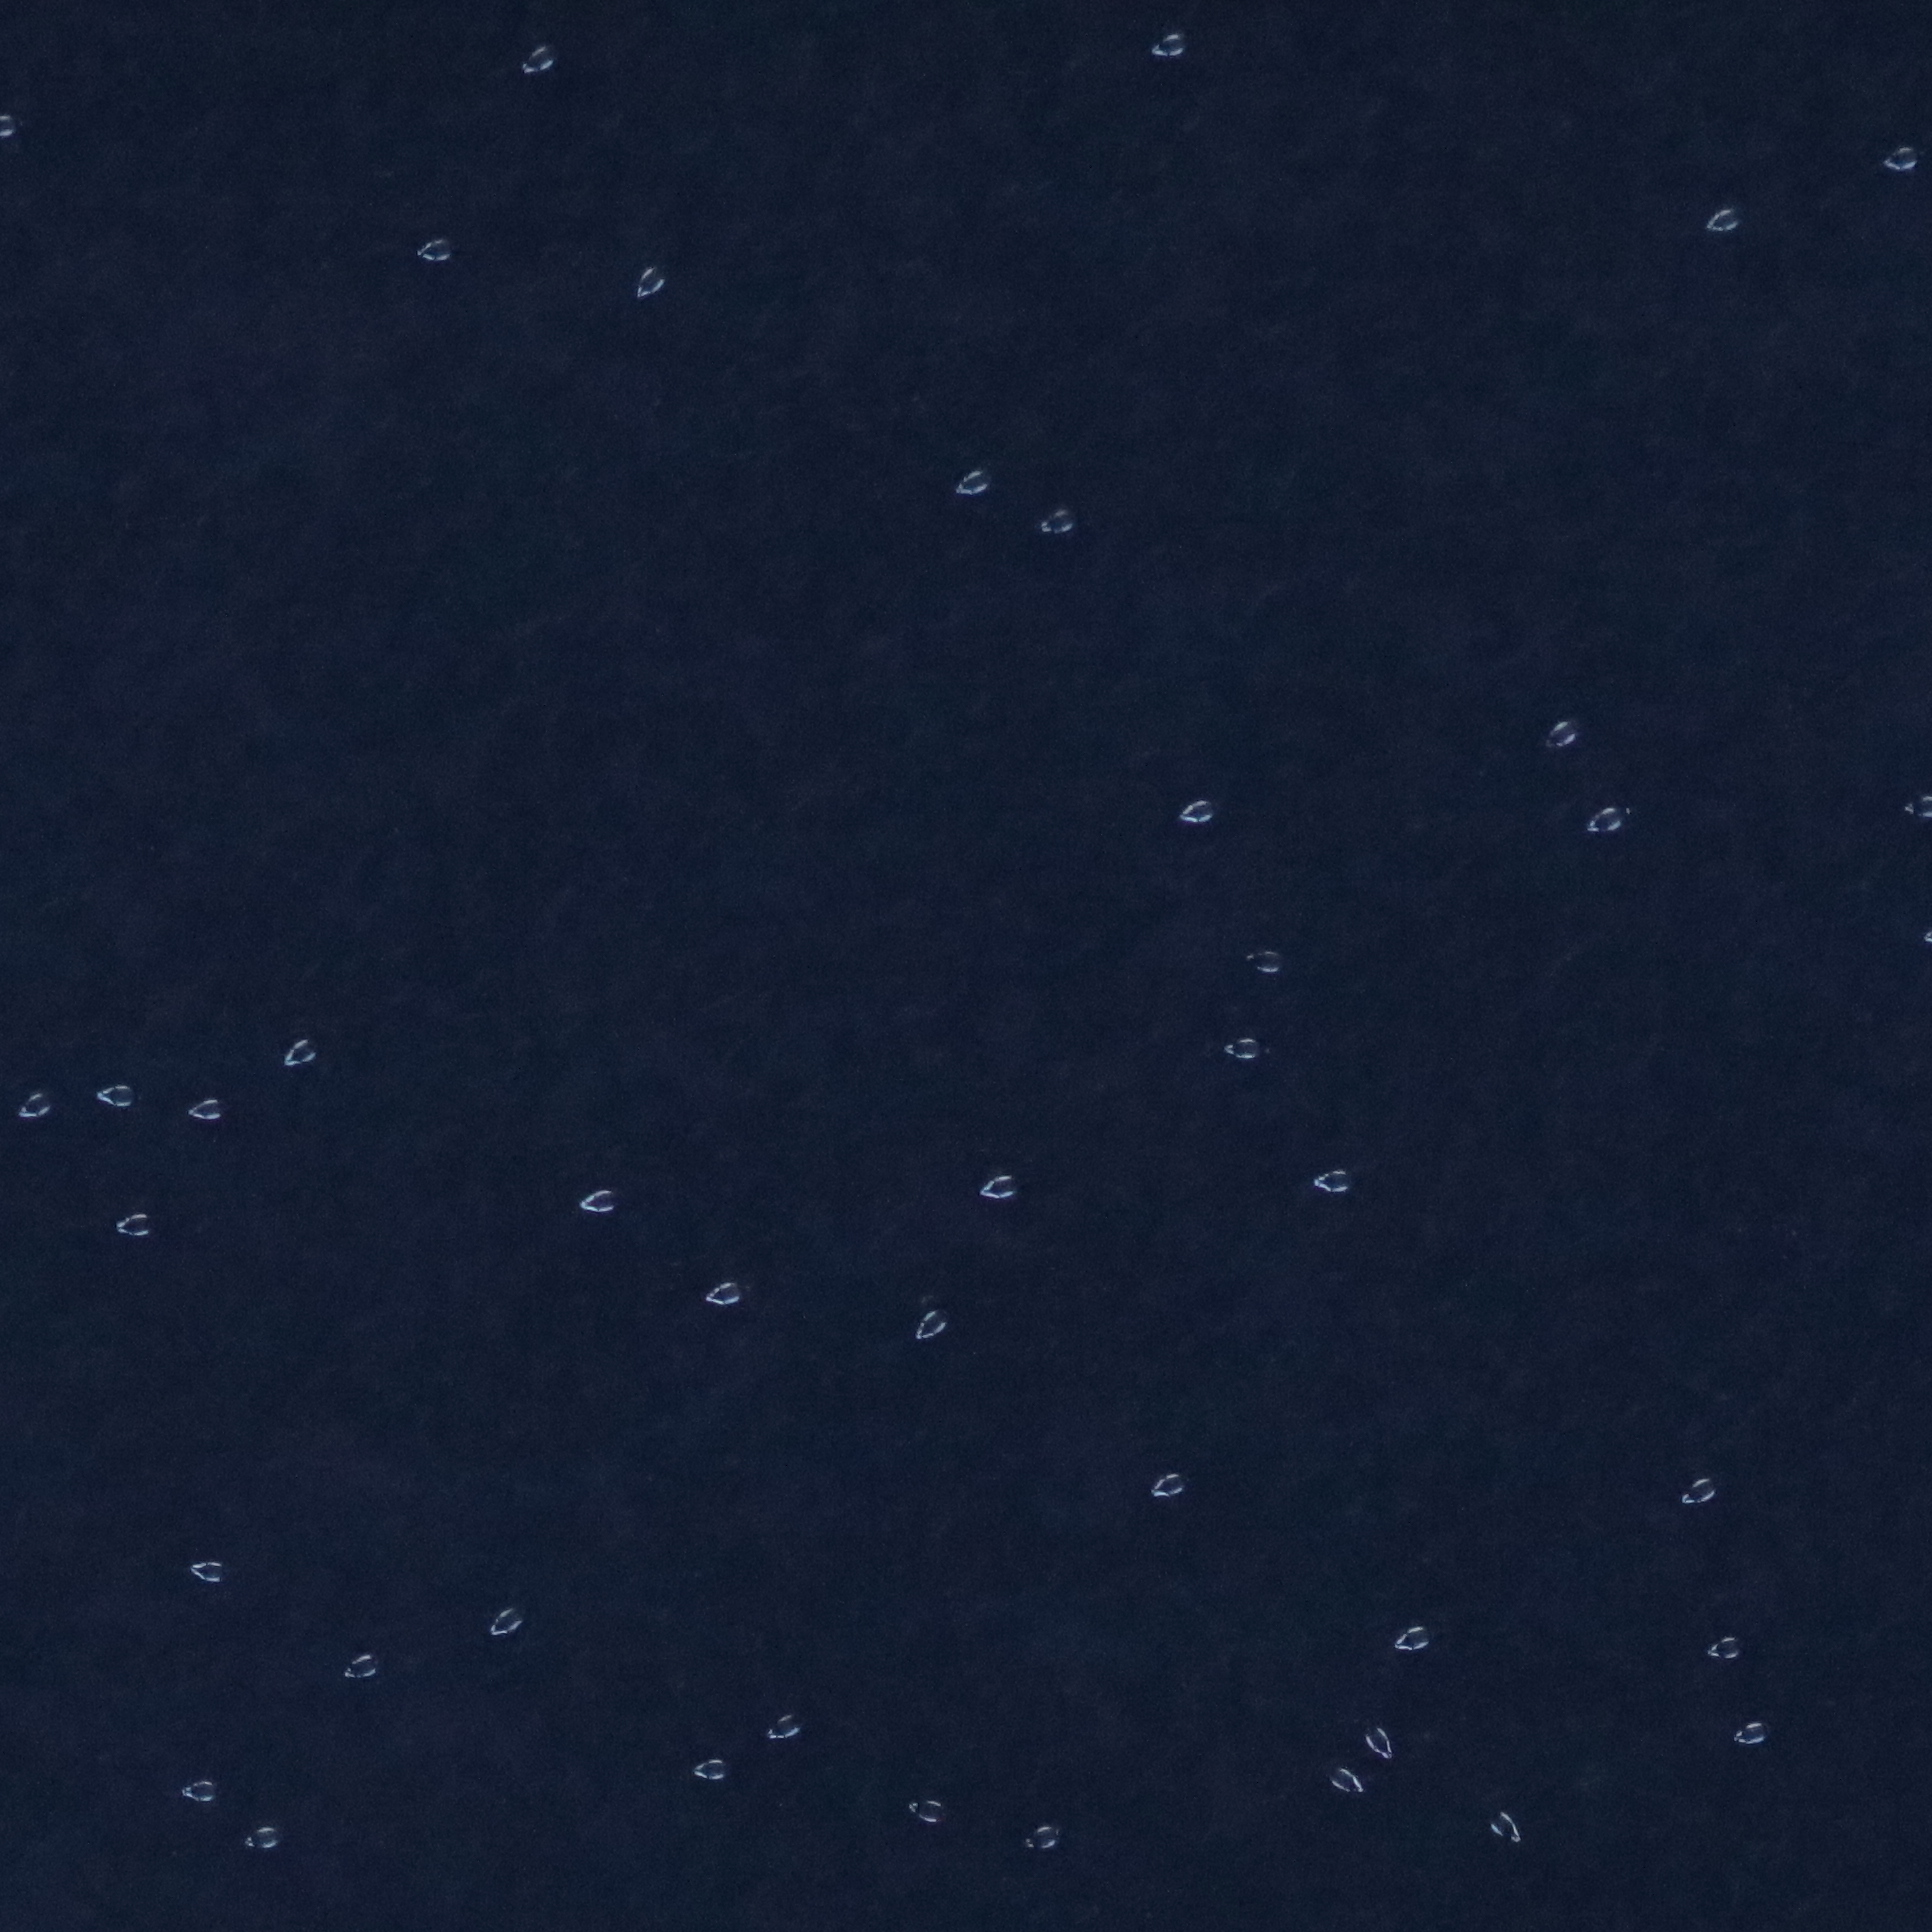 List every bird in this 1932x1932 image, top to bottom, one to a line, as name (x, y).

brant (1172, 46)
brant (541, 60)
brant (1, 126)
brant (1904, 158)
brant (1725, 221)
brant (438, 249)
brant (649, 282)
brant (976, 481)
brant (1061, 520)
brant (1563, 735)
brant (1927, 808)
brant (1198, 811)
brant (1611, 820)
brant (1270, 962)
brant (1246, 1048)
brant (300, 1052)
brant (120, 1097)
brant (36, 1104)
brant (208, 1109)
brant (1338, 1184)
brant (1003, 1187)
brant (602, 1202)
brant (136, 1226)
brant (727, 1292)
brant (931, 1322)
brant (1172, 1487)
brant (1702, 1490)
brant (210, 1574)
brant (506, 1621)
brant (1417, 1638)
brant (1727, 1648)
brant (361, 1665)
brant (784, 1724)
brant (1754, 1734)
brant (1379, 1739)
brant (711, 1770)
brant (1342, 1779)
brant (202, 1791)
brant (928, 1810)
brant (1505, 1826)
brant (264, 1837)
brant (1043, 1837)